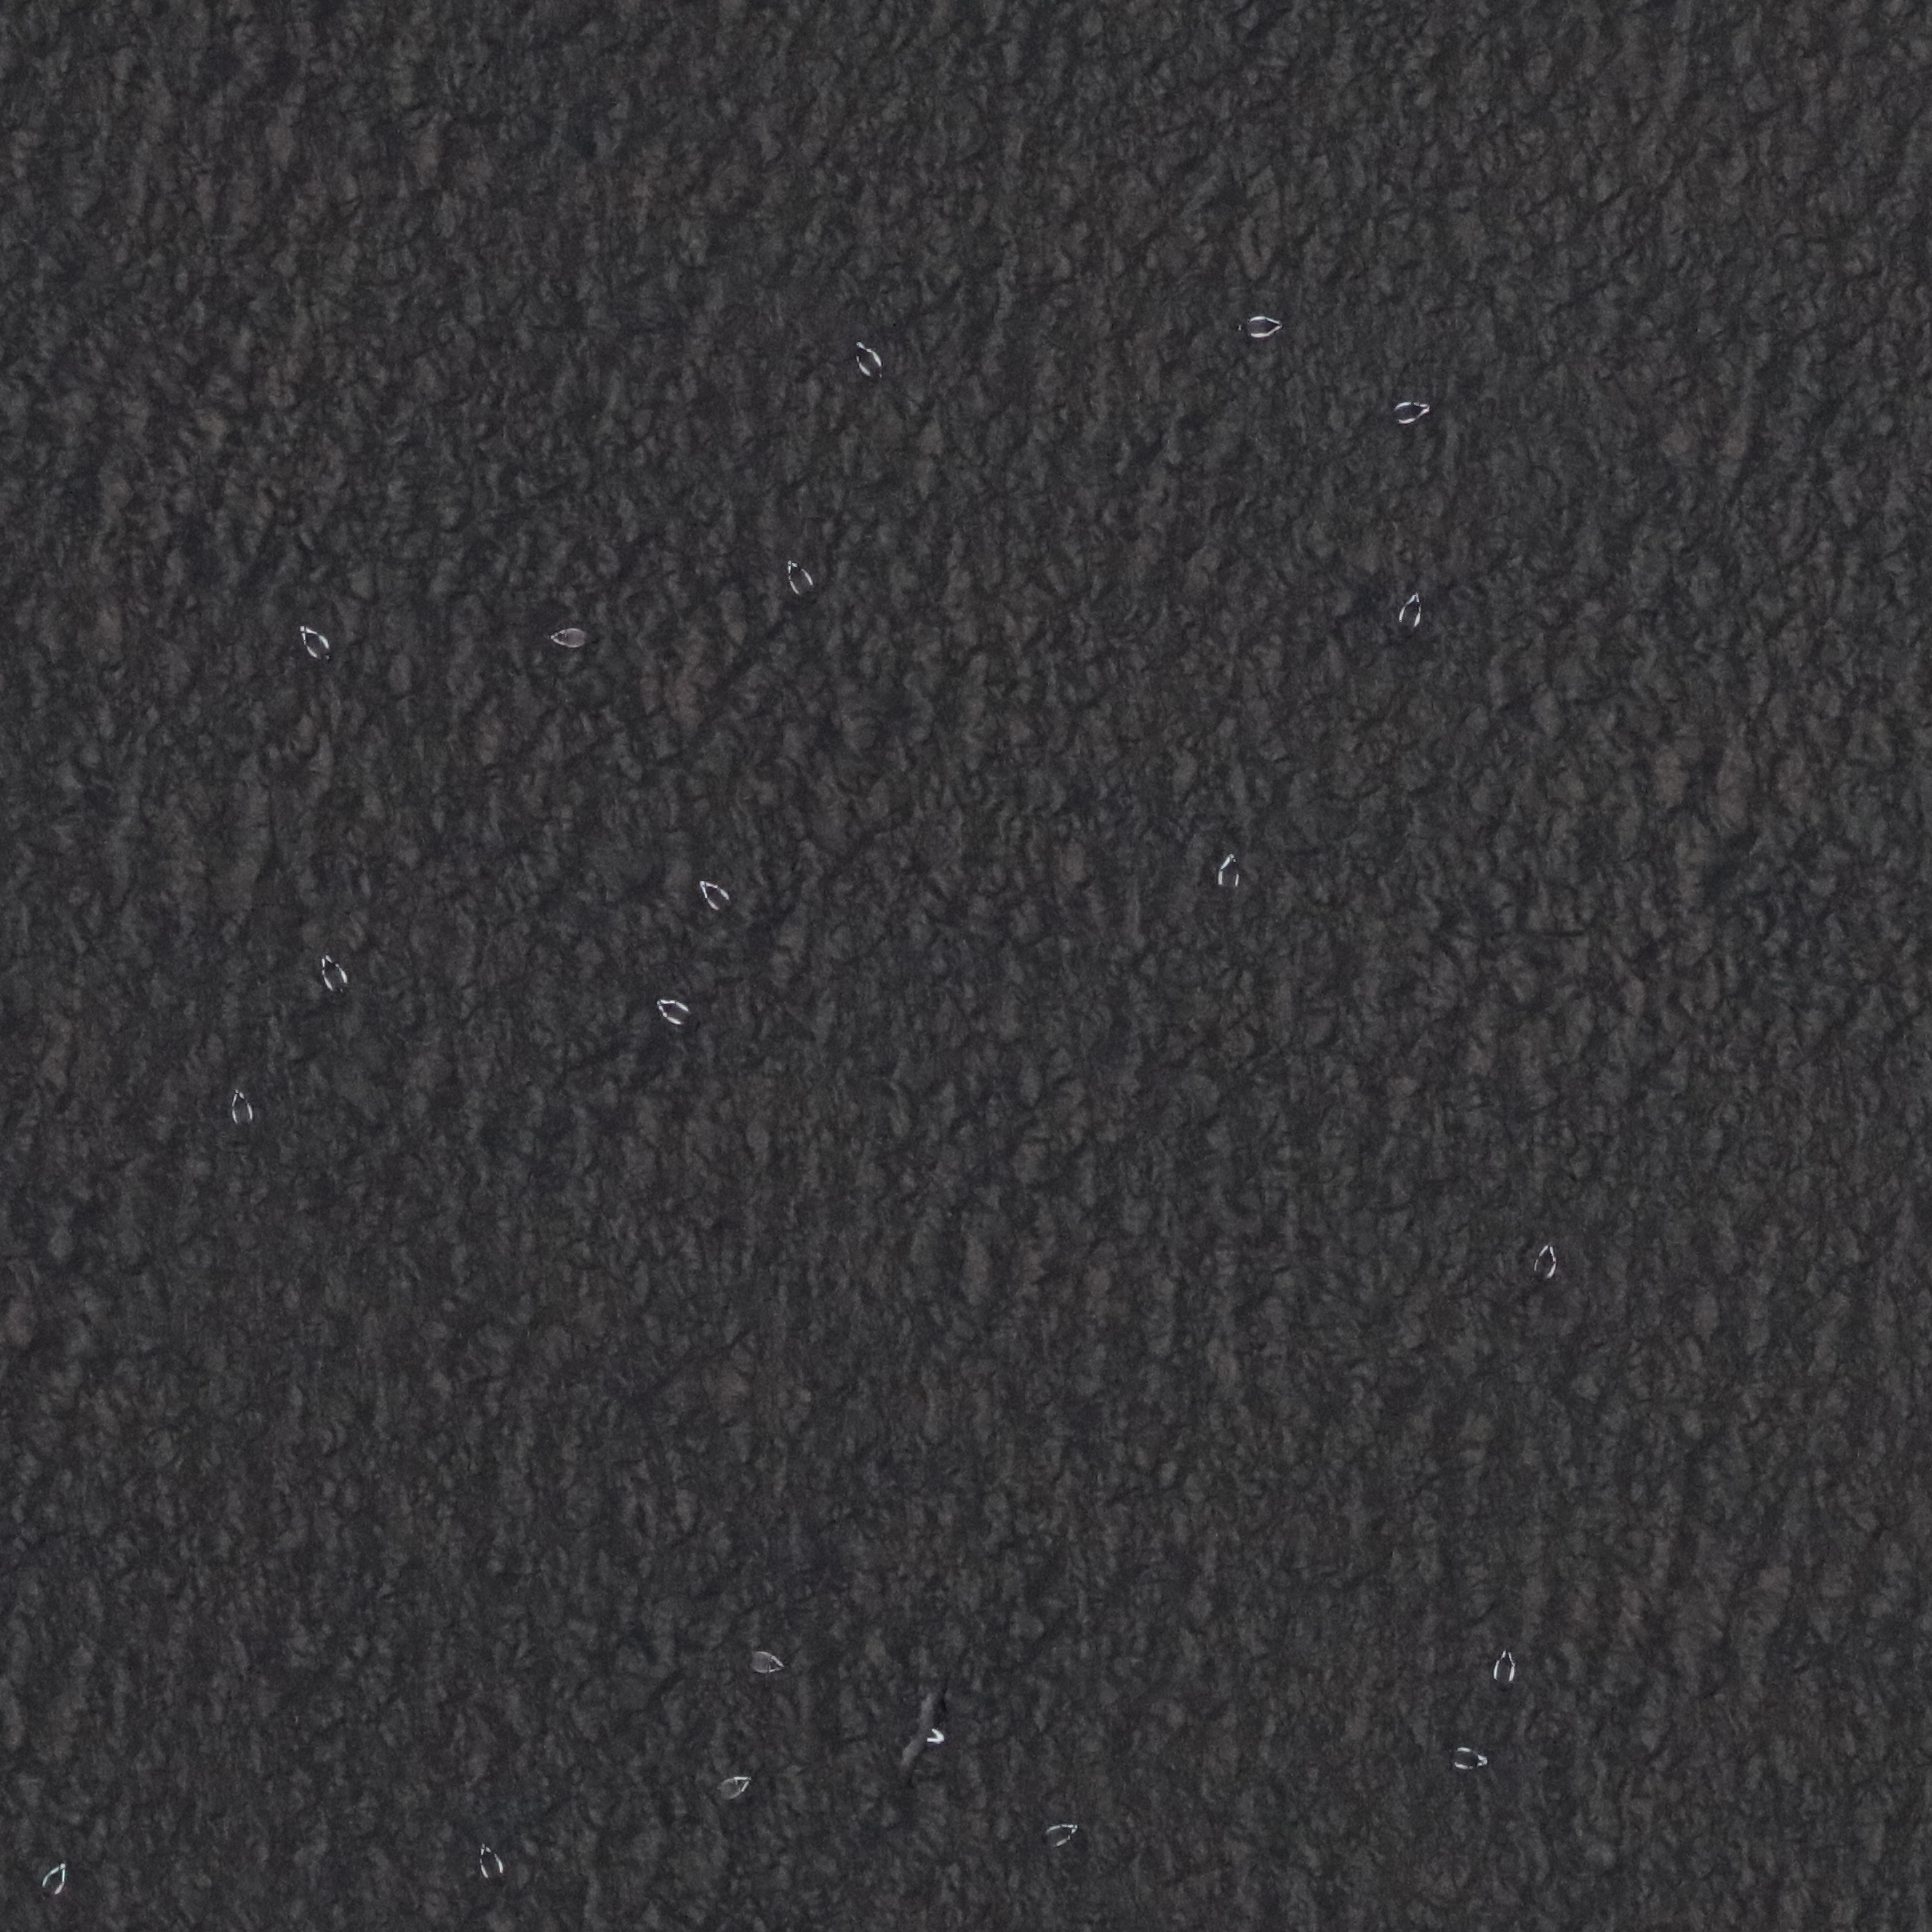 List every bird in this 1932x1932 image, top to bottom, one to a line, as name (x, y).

brant (1260, 327)
brant (869, 361)
brant (1407, 412)
brant (800, 579)
brant (1408, 615)
brant (570, 638)
brant (315, 645)
brant (1229, 876)
brant (715, 897)
brant (331, 977)
brant (674, 1014)
brant (242, 1110)
brant (1543, 1265)
brant (763, 1663)
brant (1505, 1671)
brant (924, 1733)
brant (1467, 1761)
brant (730, 1788)
brant (1059, 1837)
brant (490, 1866)
brant (54, 1882)